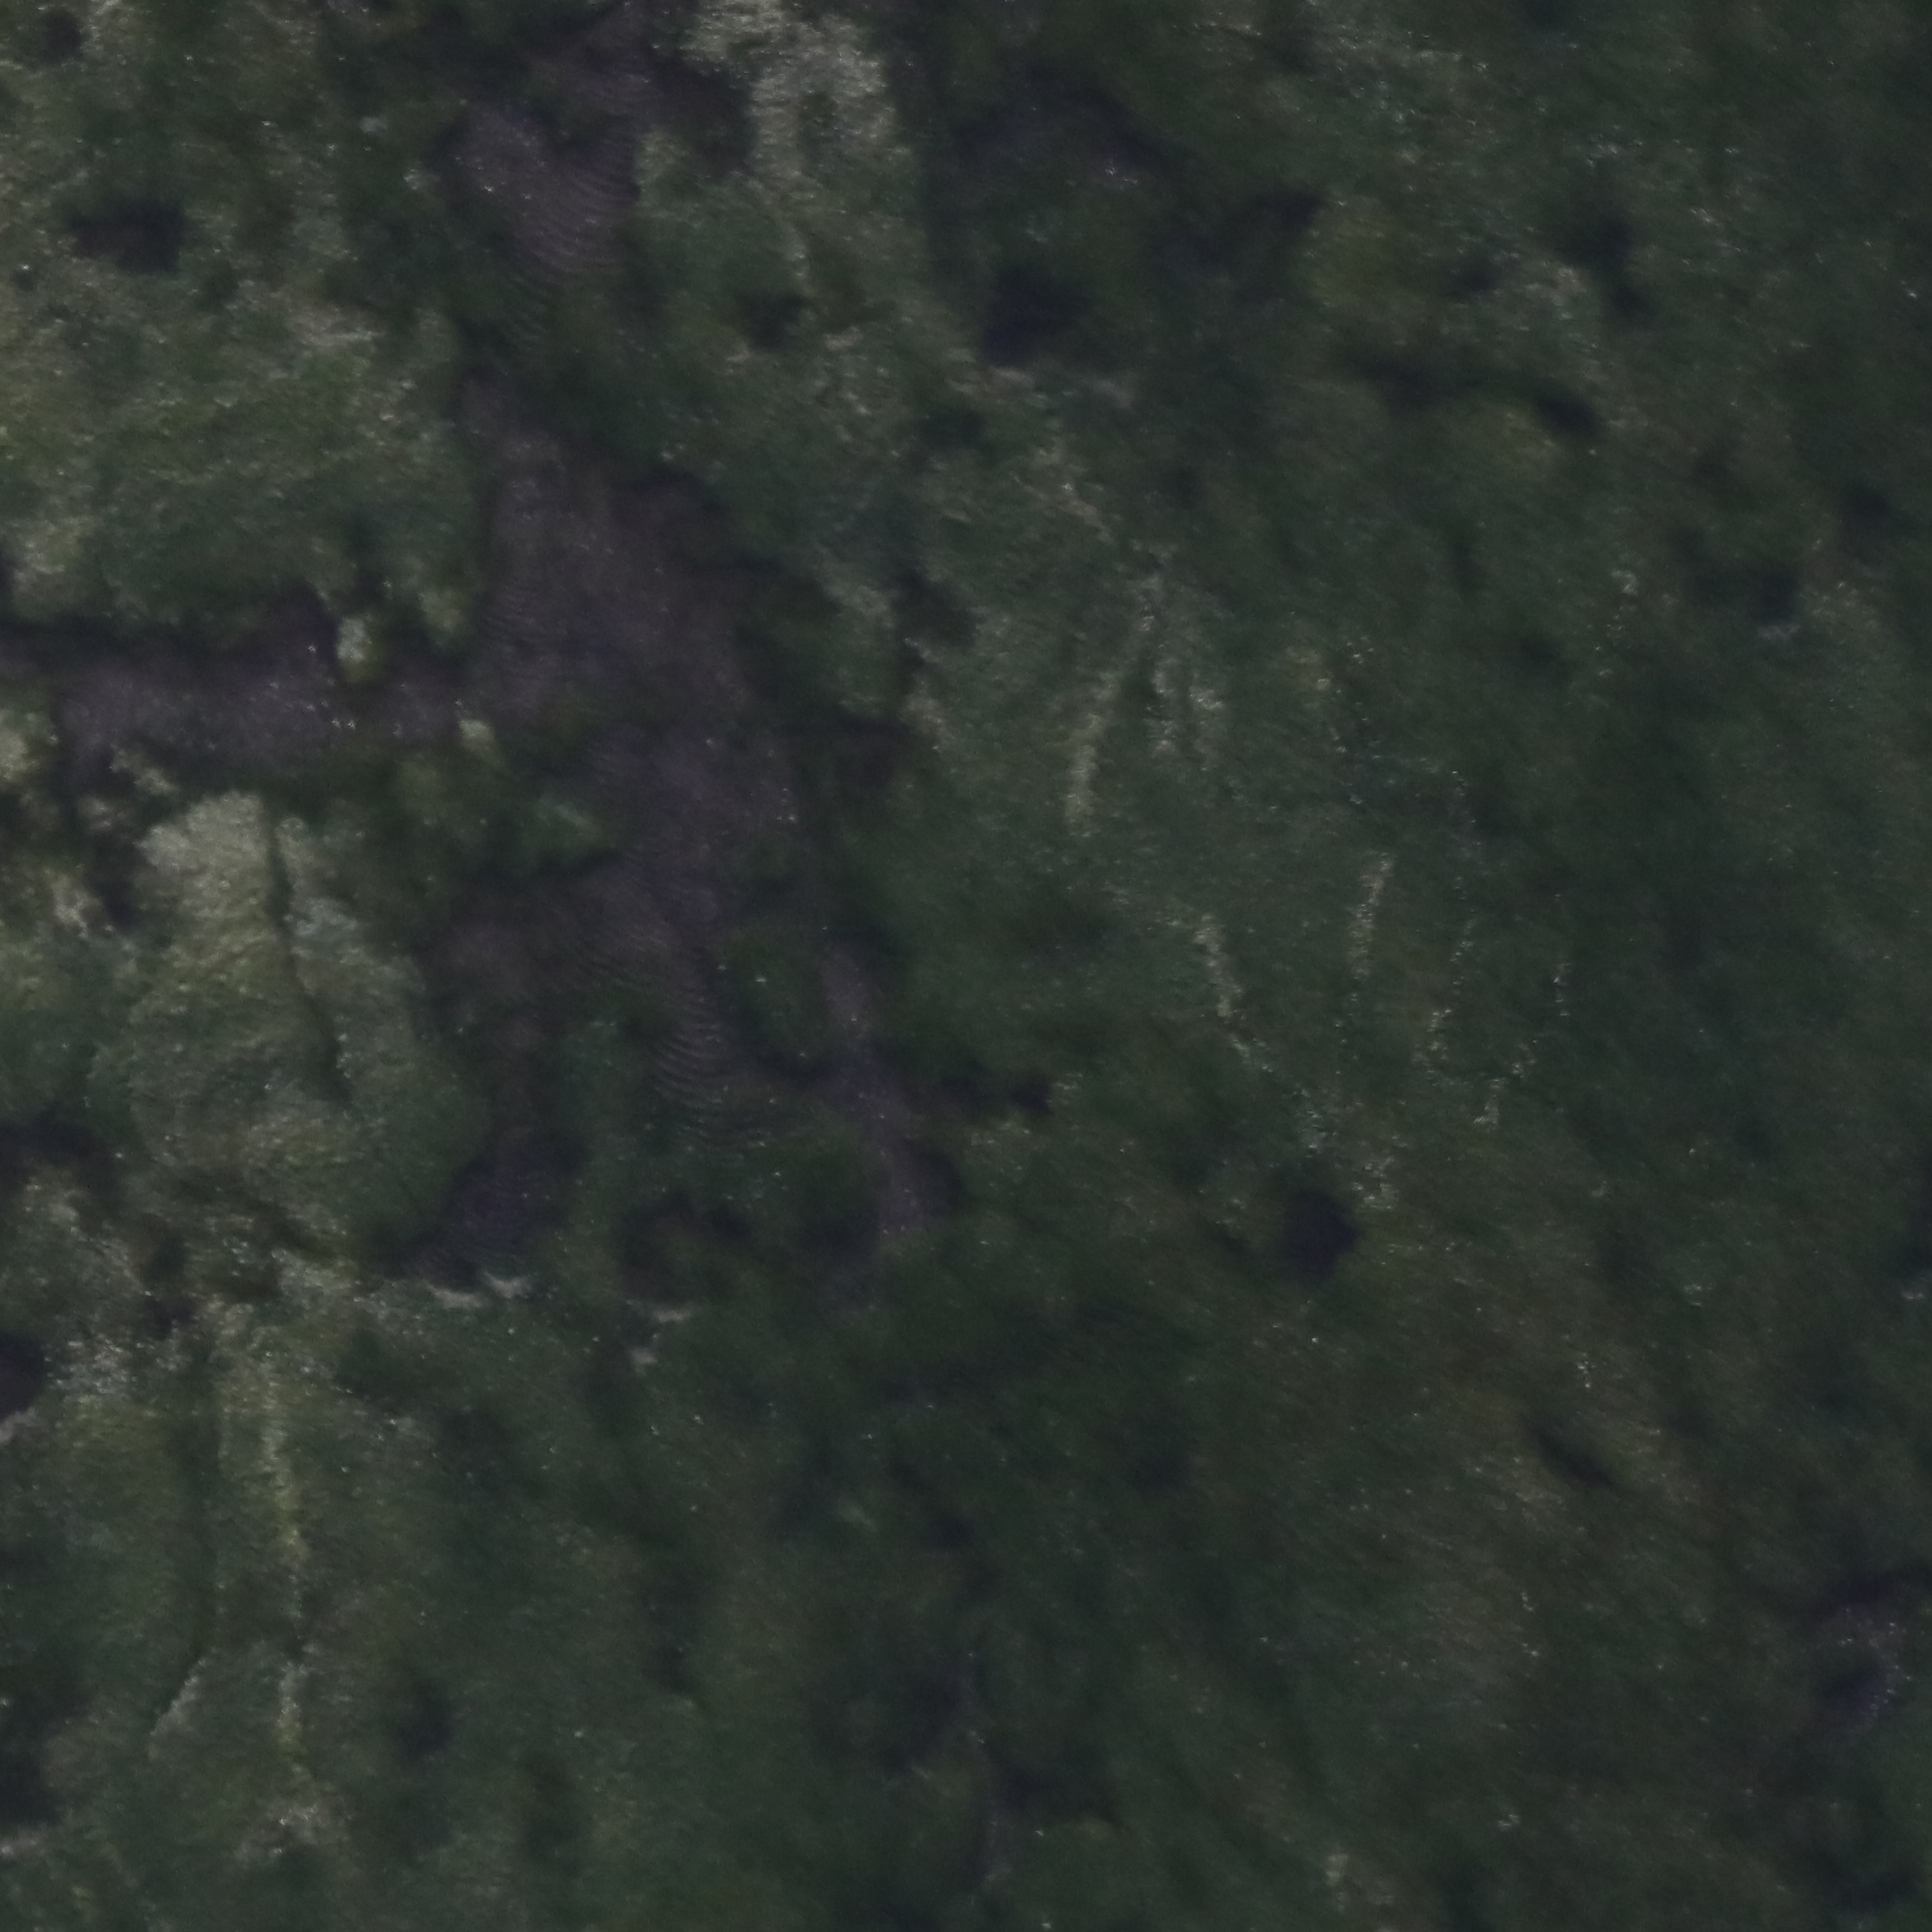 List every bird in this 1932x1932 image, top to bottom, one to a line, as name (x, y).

None